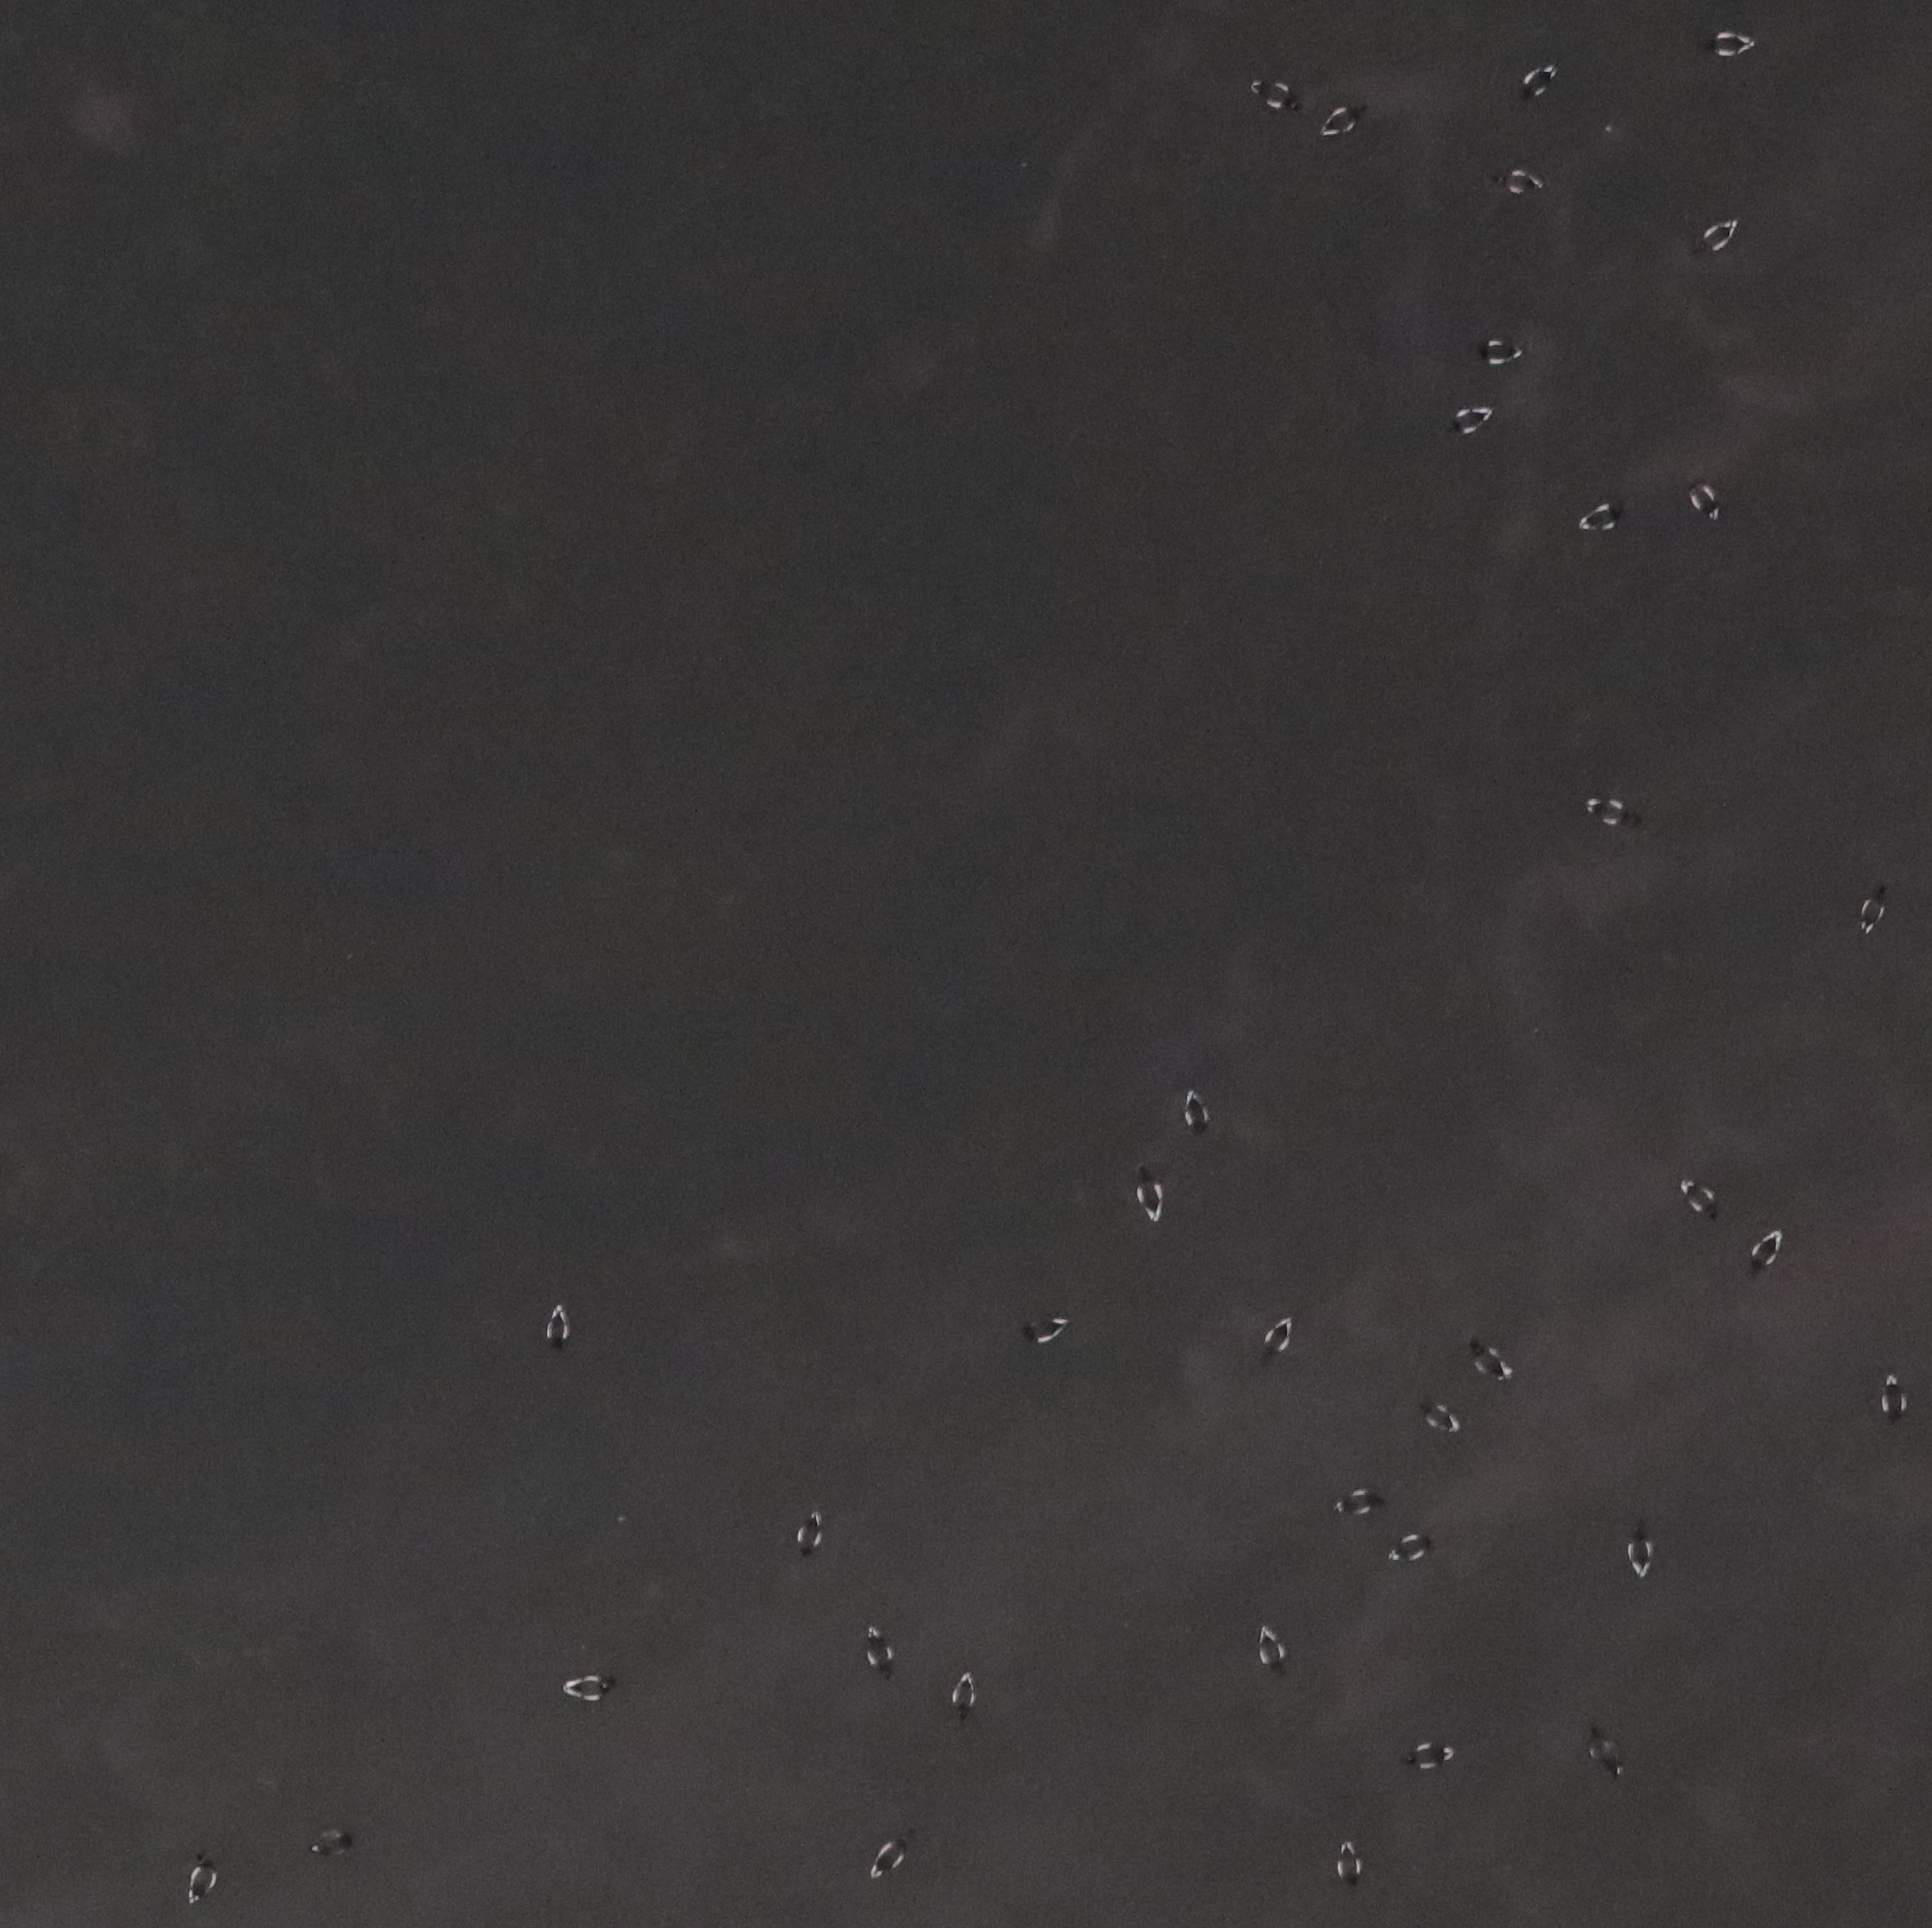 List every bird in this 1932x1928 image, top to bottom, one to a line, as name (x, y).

brant (1729, 44)
brant (1540, 81)
brant (1275, 93)
brant (1341, 122)
brant (1520, 181)
brant (1717, 237)
brant (1500, 351)
brant (1471, 419)
brant (1704, 498)
brant (1601, 516)
brant (1610, 811)
brant (1872, 911)
brant (1196, 1111)
brant (1149, 1195)
brant (1699, 1197)
brant (1766, 1252)
brant (558, 1327)
brant (1046, 1330)
brant (1279, 1338)
brant (1491, 1362)
brant (1893, 1399)
brant (1441, 1417)
brant (1358, 1504)
brant (810, 1534)
brant (1411, 1547)
brant (1641, 1552)
brant (1270, 1651)
brant (879, 1652)
brant (590, 1689)
brant (965, 1694)
brant (1603, 1752)
brant (1429, 1756)
brant (333, 1839)
brant (889, 1857)
brant (1349, 1865)
brant (202, 1881)